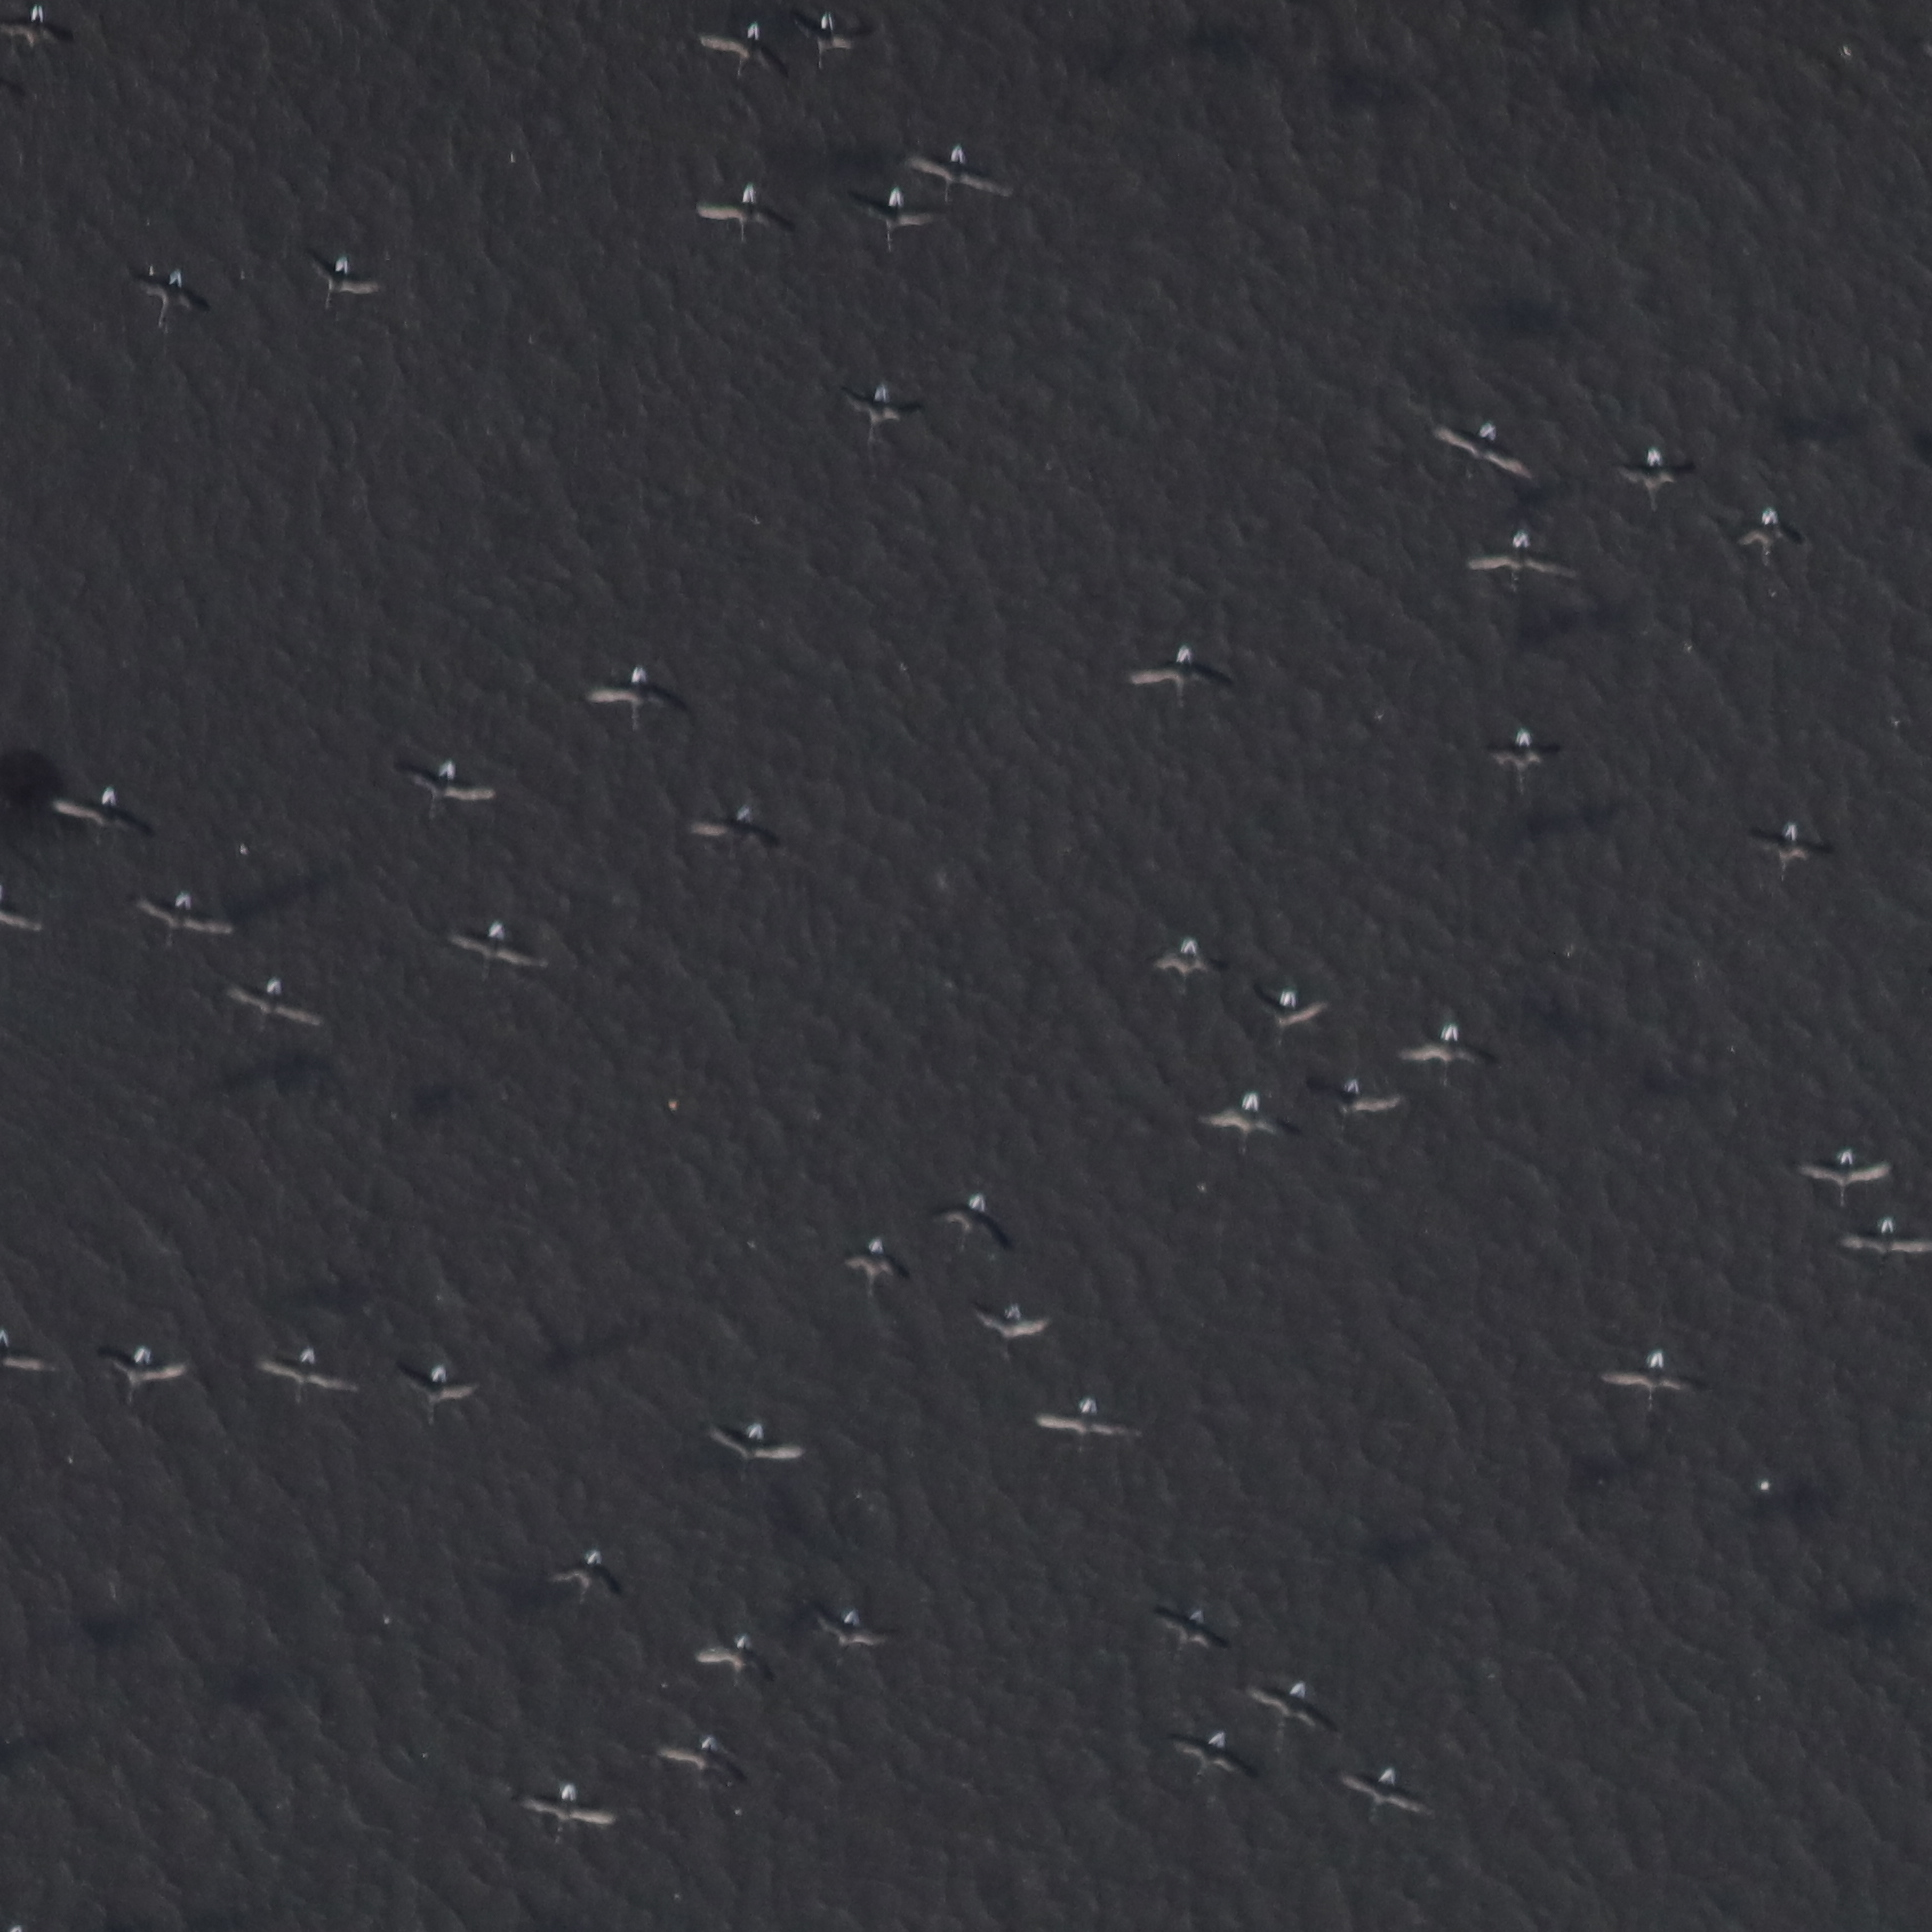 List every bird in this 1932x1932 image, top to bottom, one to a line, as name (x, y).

brant (35, 32)
brant (826, 37)
brant (746, 47)
brant (955, 173)
brant (746, 209)
brant (890, 218)
brant (337, 280)
brant (174, 293)
brant (876, 406)
brant (1477, 443)
brant (1652, 470)
brant (1768, 532)
brant (1516, 563)
brant (1180, 670)
brant (633, 689)
brant (1522, 758)
brant (441, 779)
brant (106, 812)
brant (738, 830)
brant (1791, 847)
brant (177, 914)
brant (491, 944)
brant (1186, 961)
brant (271, 1001)
brant (1283, 1020)
brant (1450, 1048)
brant (1348, 1098)
brant (1248, 1119)
brant (1842, 1172)
brant (971, 1216)
brant (1886, 1245)
brant (876, 1261)
brant (1010, 1323)
brant (135, 1371)
brant (304, 1373)
brant (1655, 1378)
brant (434, 1390)
brant (1083, 1420)
brant (750, 1449)
brant (590, 1570)
brant (1186, 1630)
brant (847, 1631)
brant (738, 1652)
brant (1286, 1702)
brant (1209, 1751)
brant (701, 1756)
brant (1385, 1795)
brant (564, 1811)